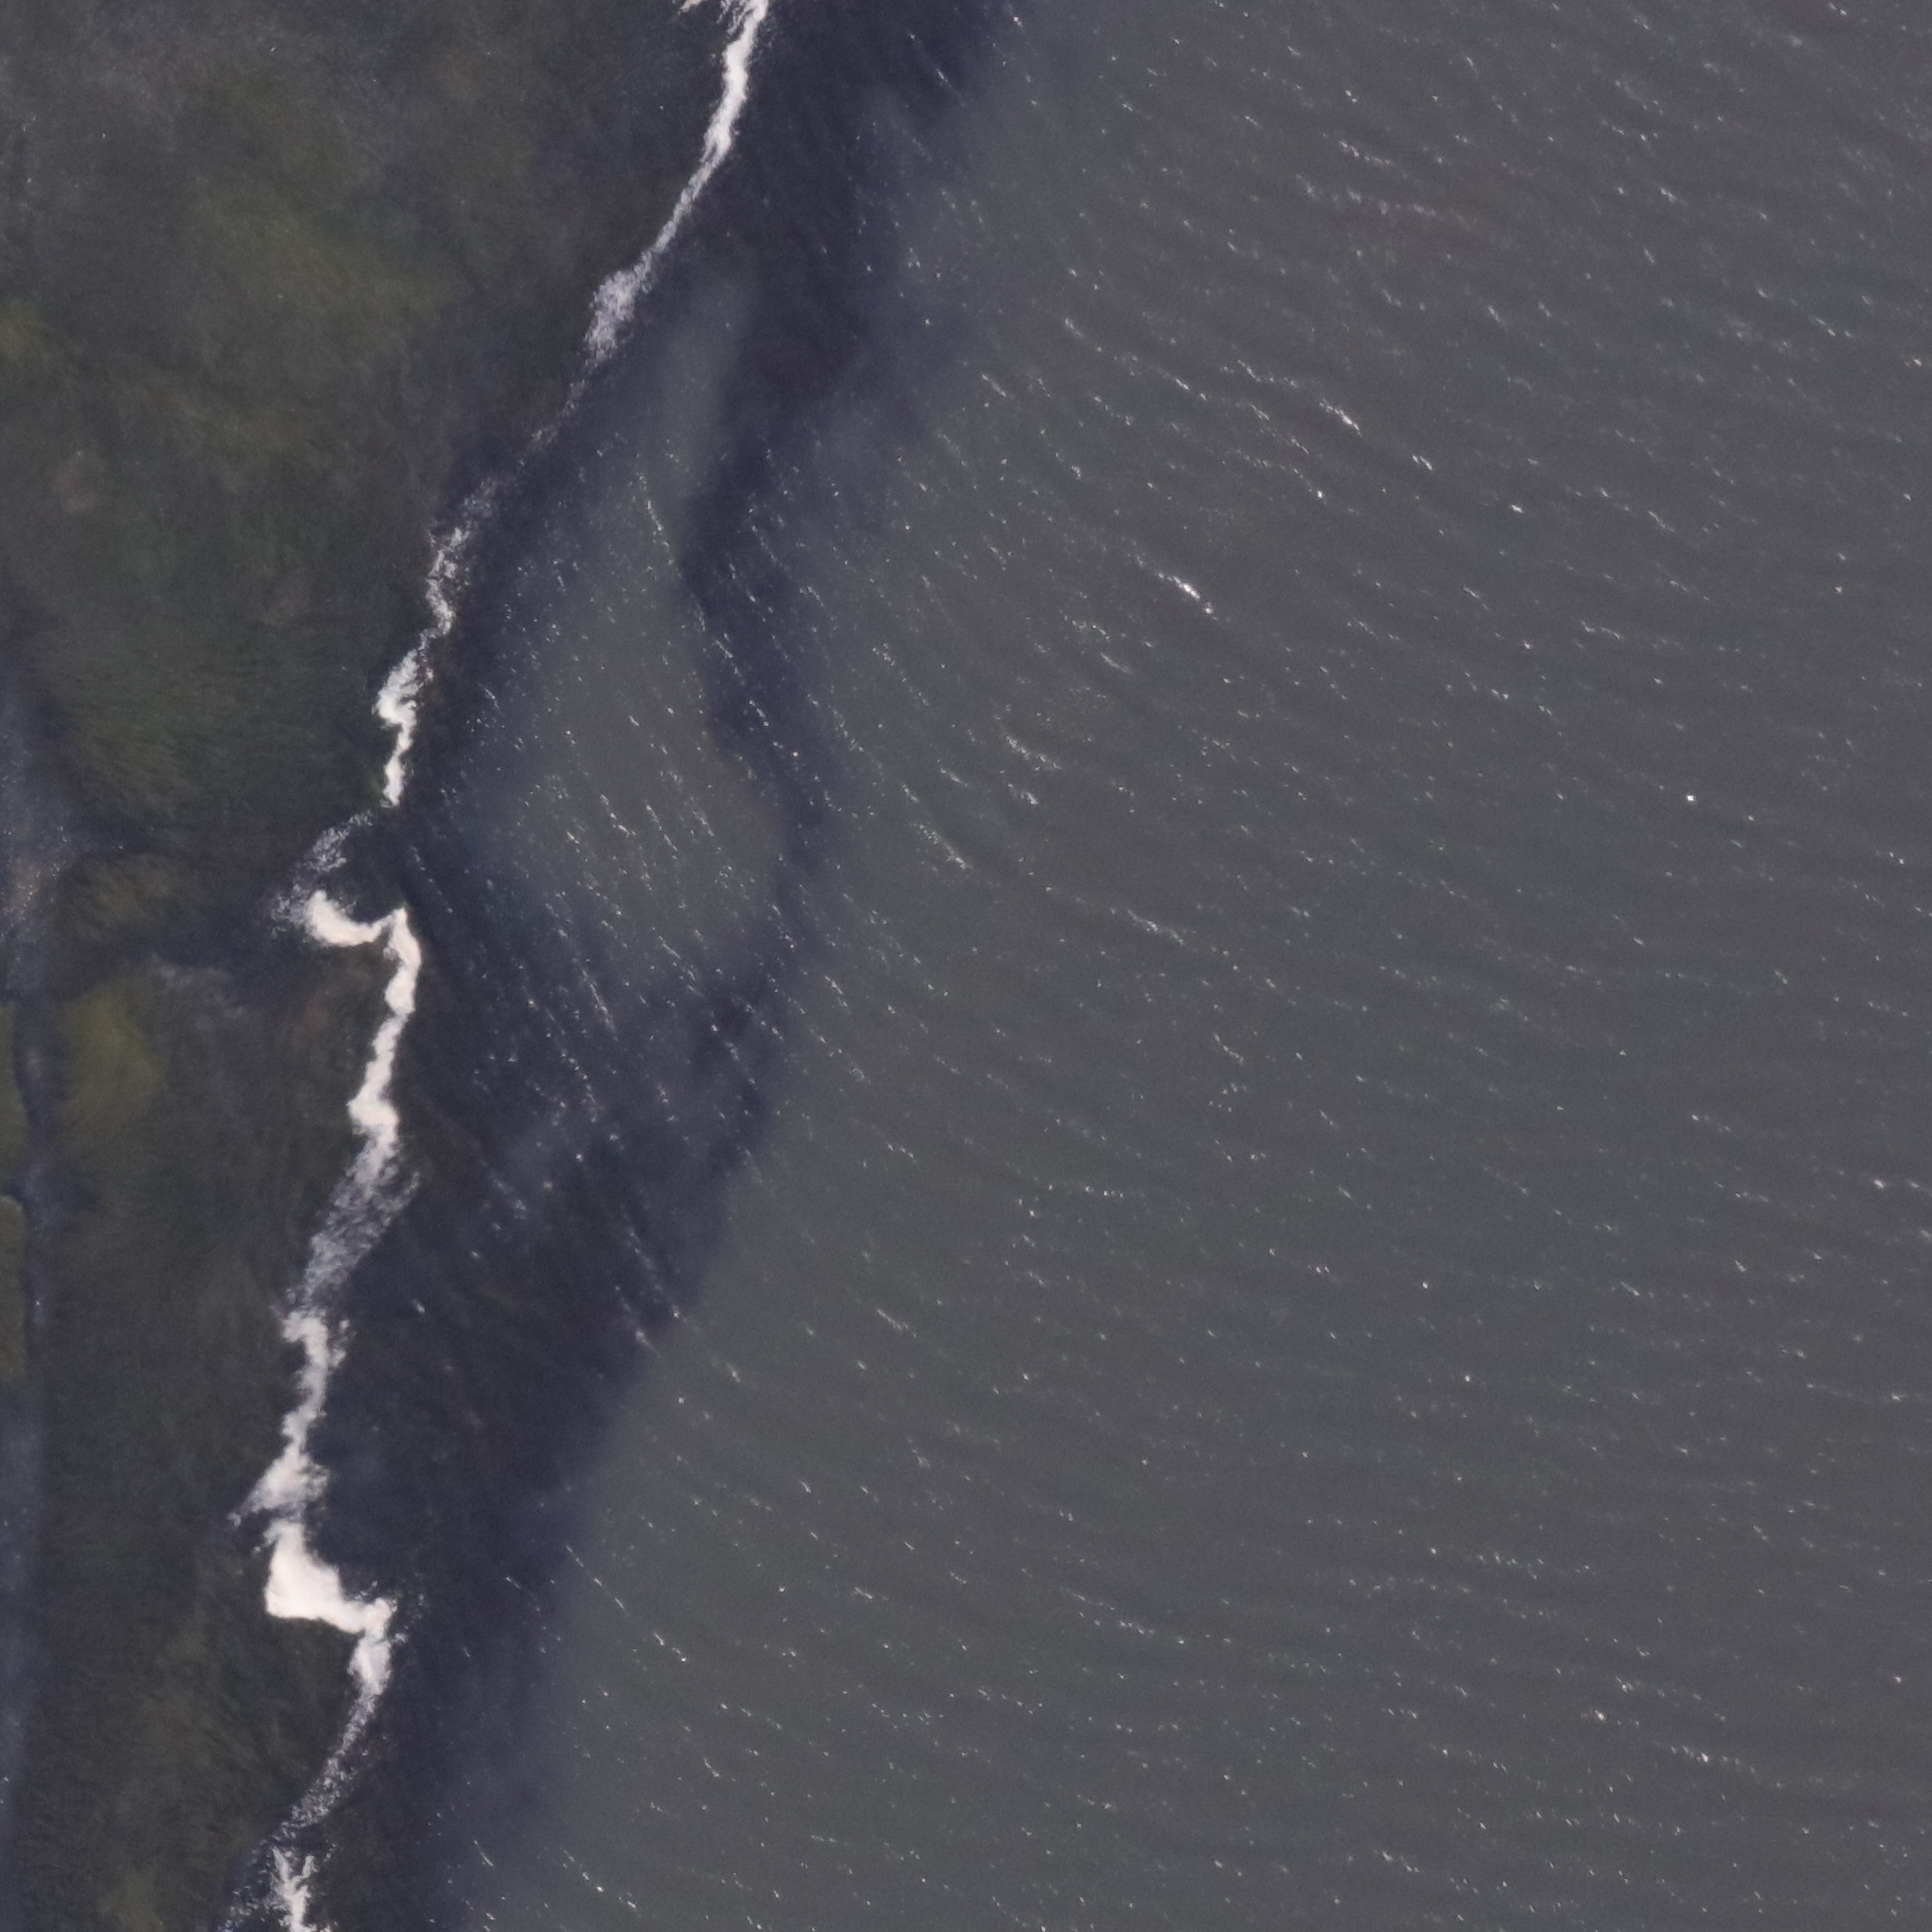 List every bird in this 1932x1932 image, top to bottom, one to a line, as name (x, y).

None